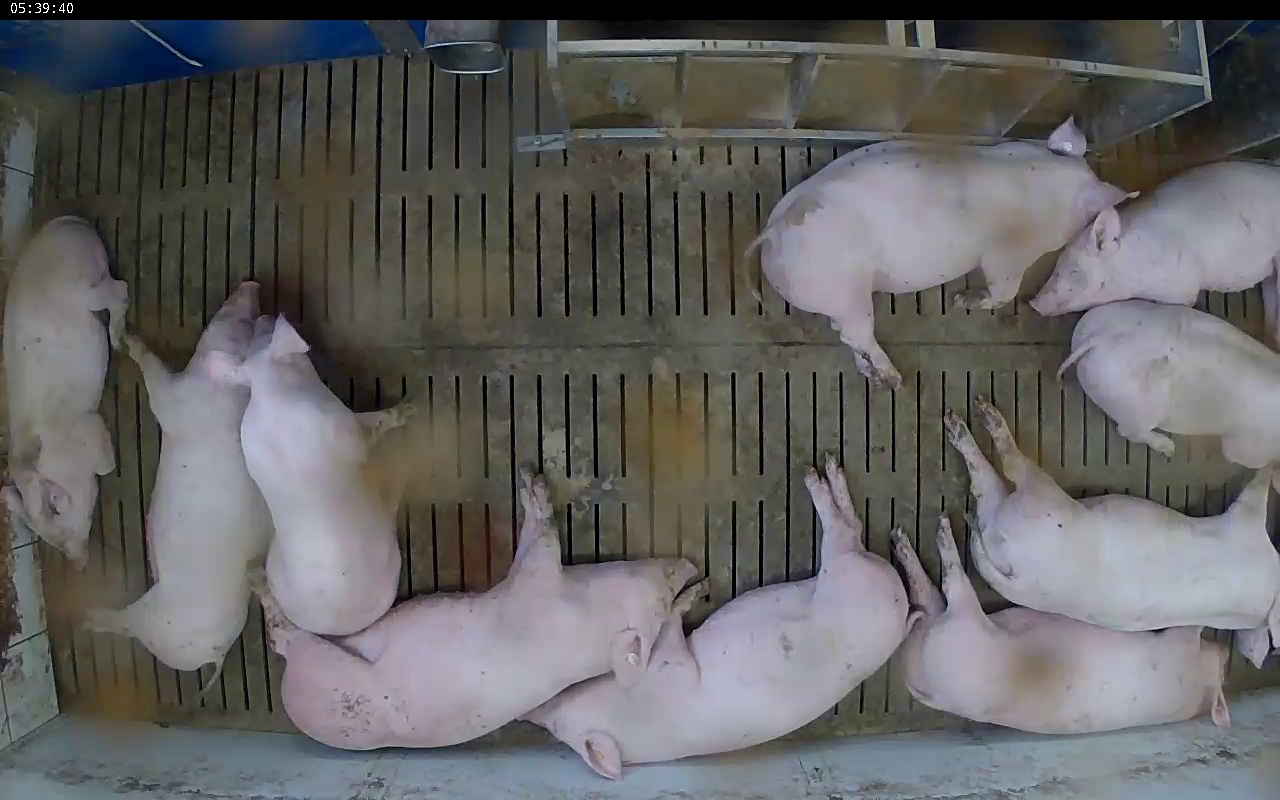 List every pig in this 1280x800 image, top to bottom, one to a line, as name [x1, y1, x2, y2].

pig [741, 114, 1142, 394]
pig [1028, 161, 1278, 354]
pig [0, 215, 132, 569]
pig [84, 278, 275, 703]
pig [1053, 300, 1279, 491]
pig [204, 312, 415, 640]
pig [942, 395, 1279, 670]
pig [512, 451, 925, 781]
pig [242, 462, 701, 752]
pig [890, 513, 1234, 737]